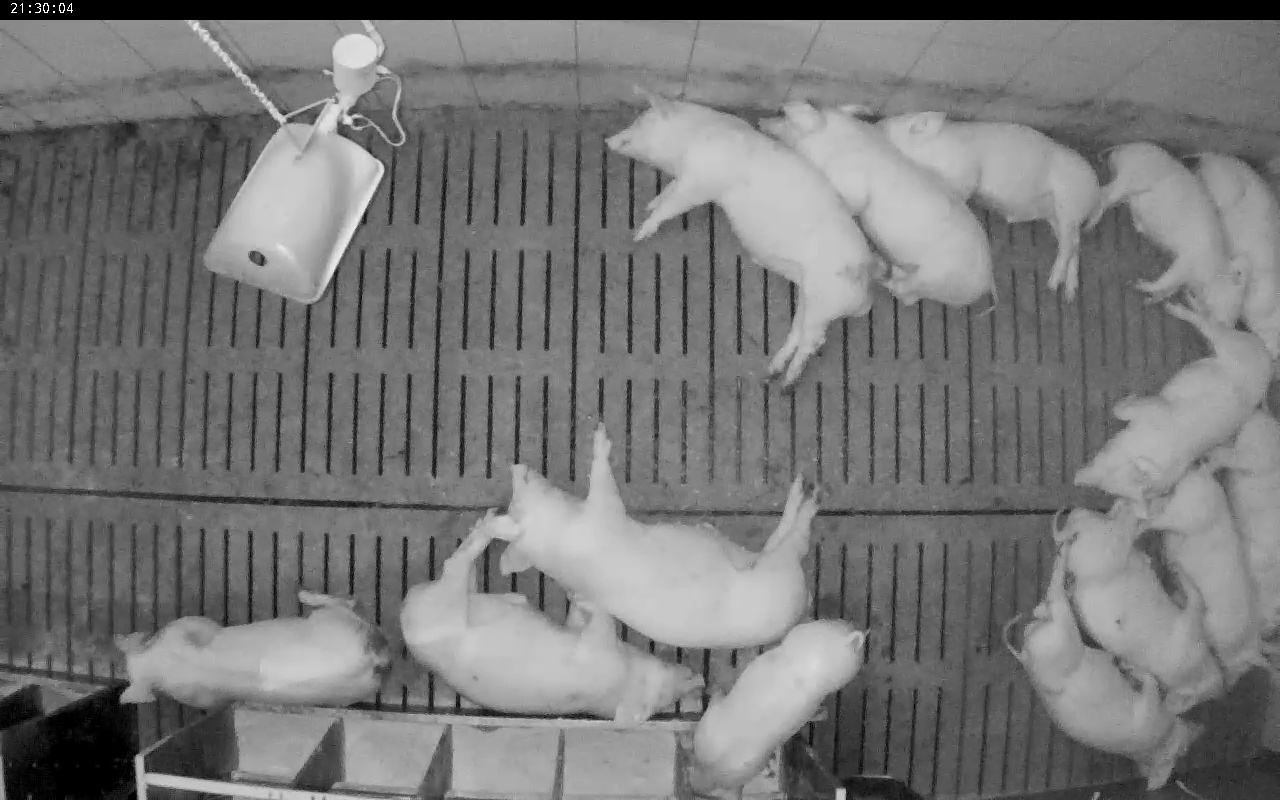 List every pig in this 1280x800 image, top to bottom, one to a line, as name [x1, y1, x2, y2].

pig [605, 85, 878, 394]
pig [757, 102, 1002, 315]
pig [873, 113, 1103, 304]
pig [1084, 142, 1251, 331]
pig [1184, 149, 1278, 382]
pig [1074, 303, 1273, 522]
pig [1198, 398, 1279, 641]
pig [476, 424, 819, 648]
pig [1133, 459, 1278, 696]
pig [1053, 496, 1230, 716]
pig [401, 508, 705, 731]
pig [1001, 538, 1207, 790]
pig [115, 588, 394, 710]
pig [688, 619, 868, 799]